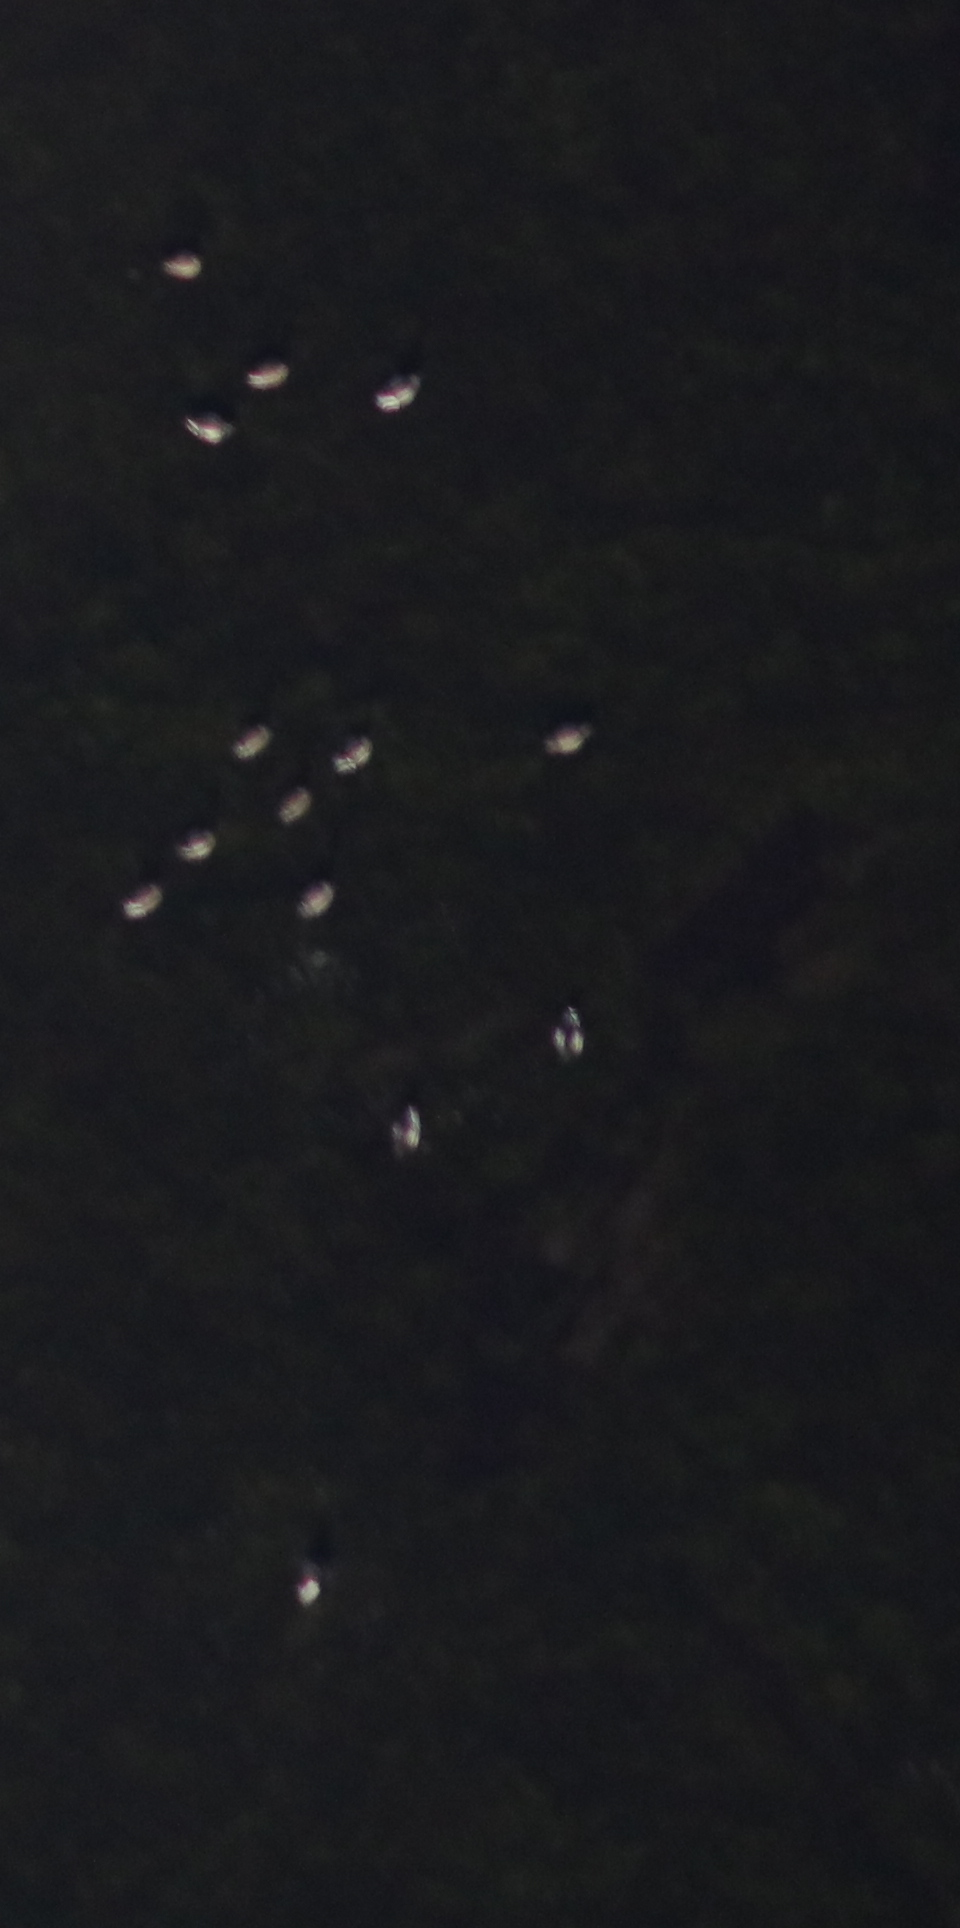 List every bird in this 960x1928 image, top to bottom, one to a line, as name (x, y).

brant (189, 256)
brant (261, 377)
brant (398, 395)
brant (211, 428)
brant (258, 730)
brant (577, 745)
brant (355, 746)
brant (301, 807)
brant (193, 843)
brant (145, 890)
brant (324, 906)
brant (569, 1033)
brant (407, 1134)
brant (306, 1590)